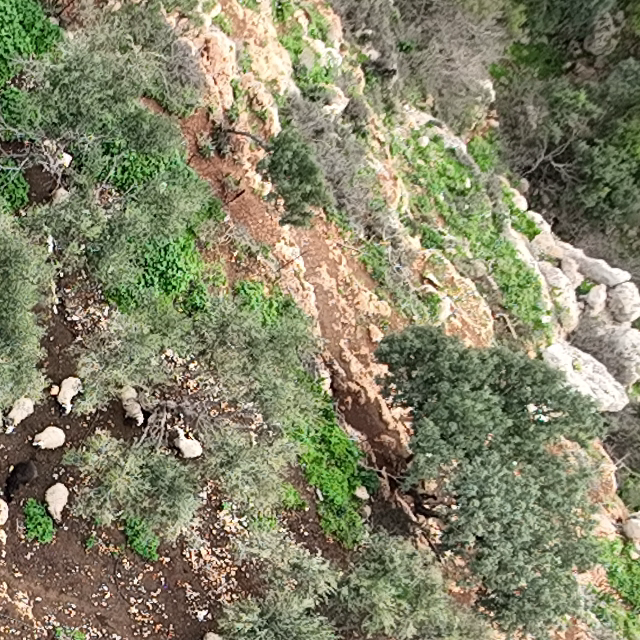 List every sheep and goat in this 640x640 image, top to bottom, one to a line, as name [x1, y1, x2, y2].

sheep [56, 374, 83, 415]
sheep [119, 384, 147, 427]
sheep [5, 396, 34, 436]
sheep [172, 423, 204, 461]
sheep [32, 425, 64, 450]
sheep [4, 459, 38, 502]
sheep [45, 484, 69, 523]
sheep [203, 631, 238, 639]